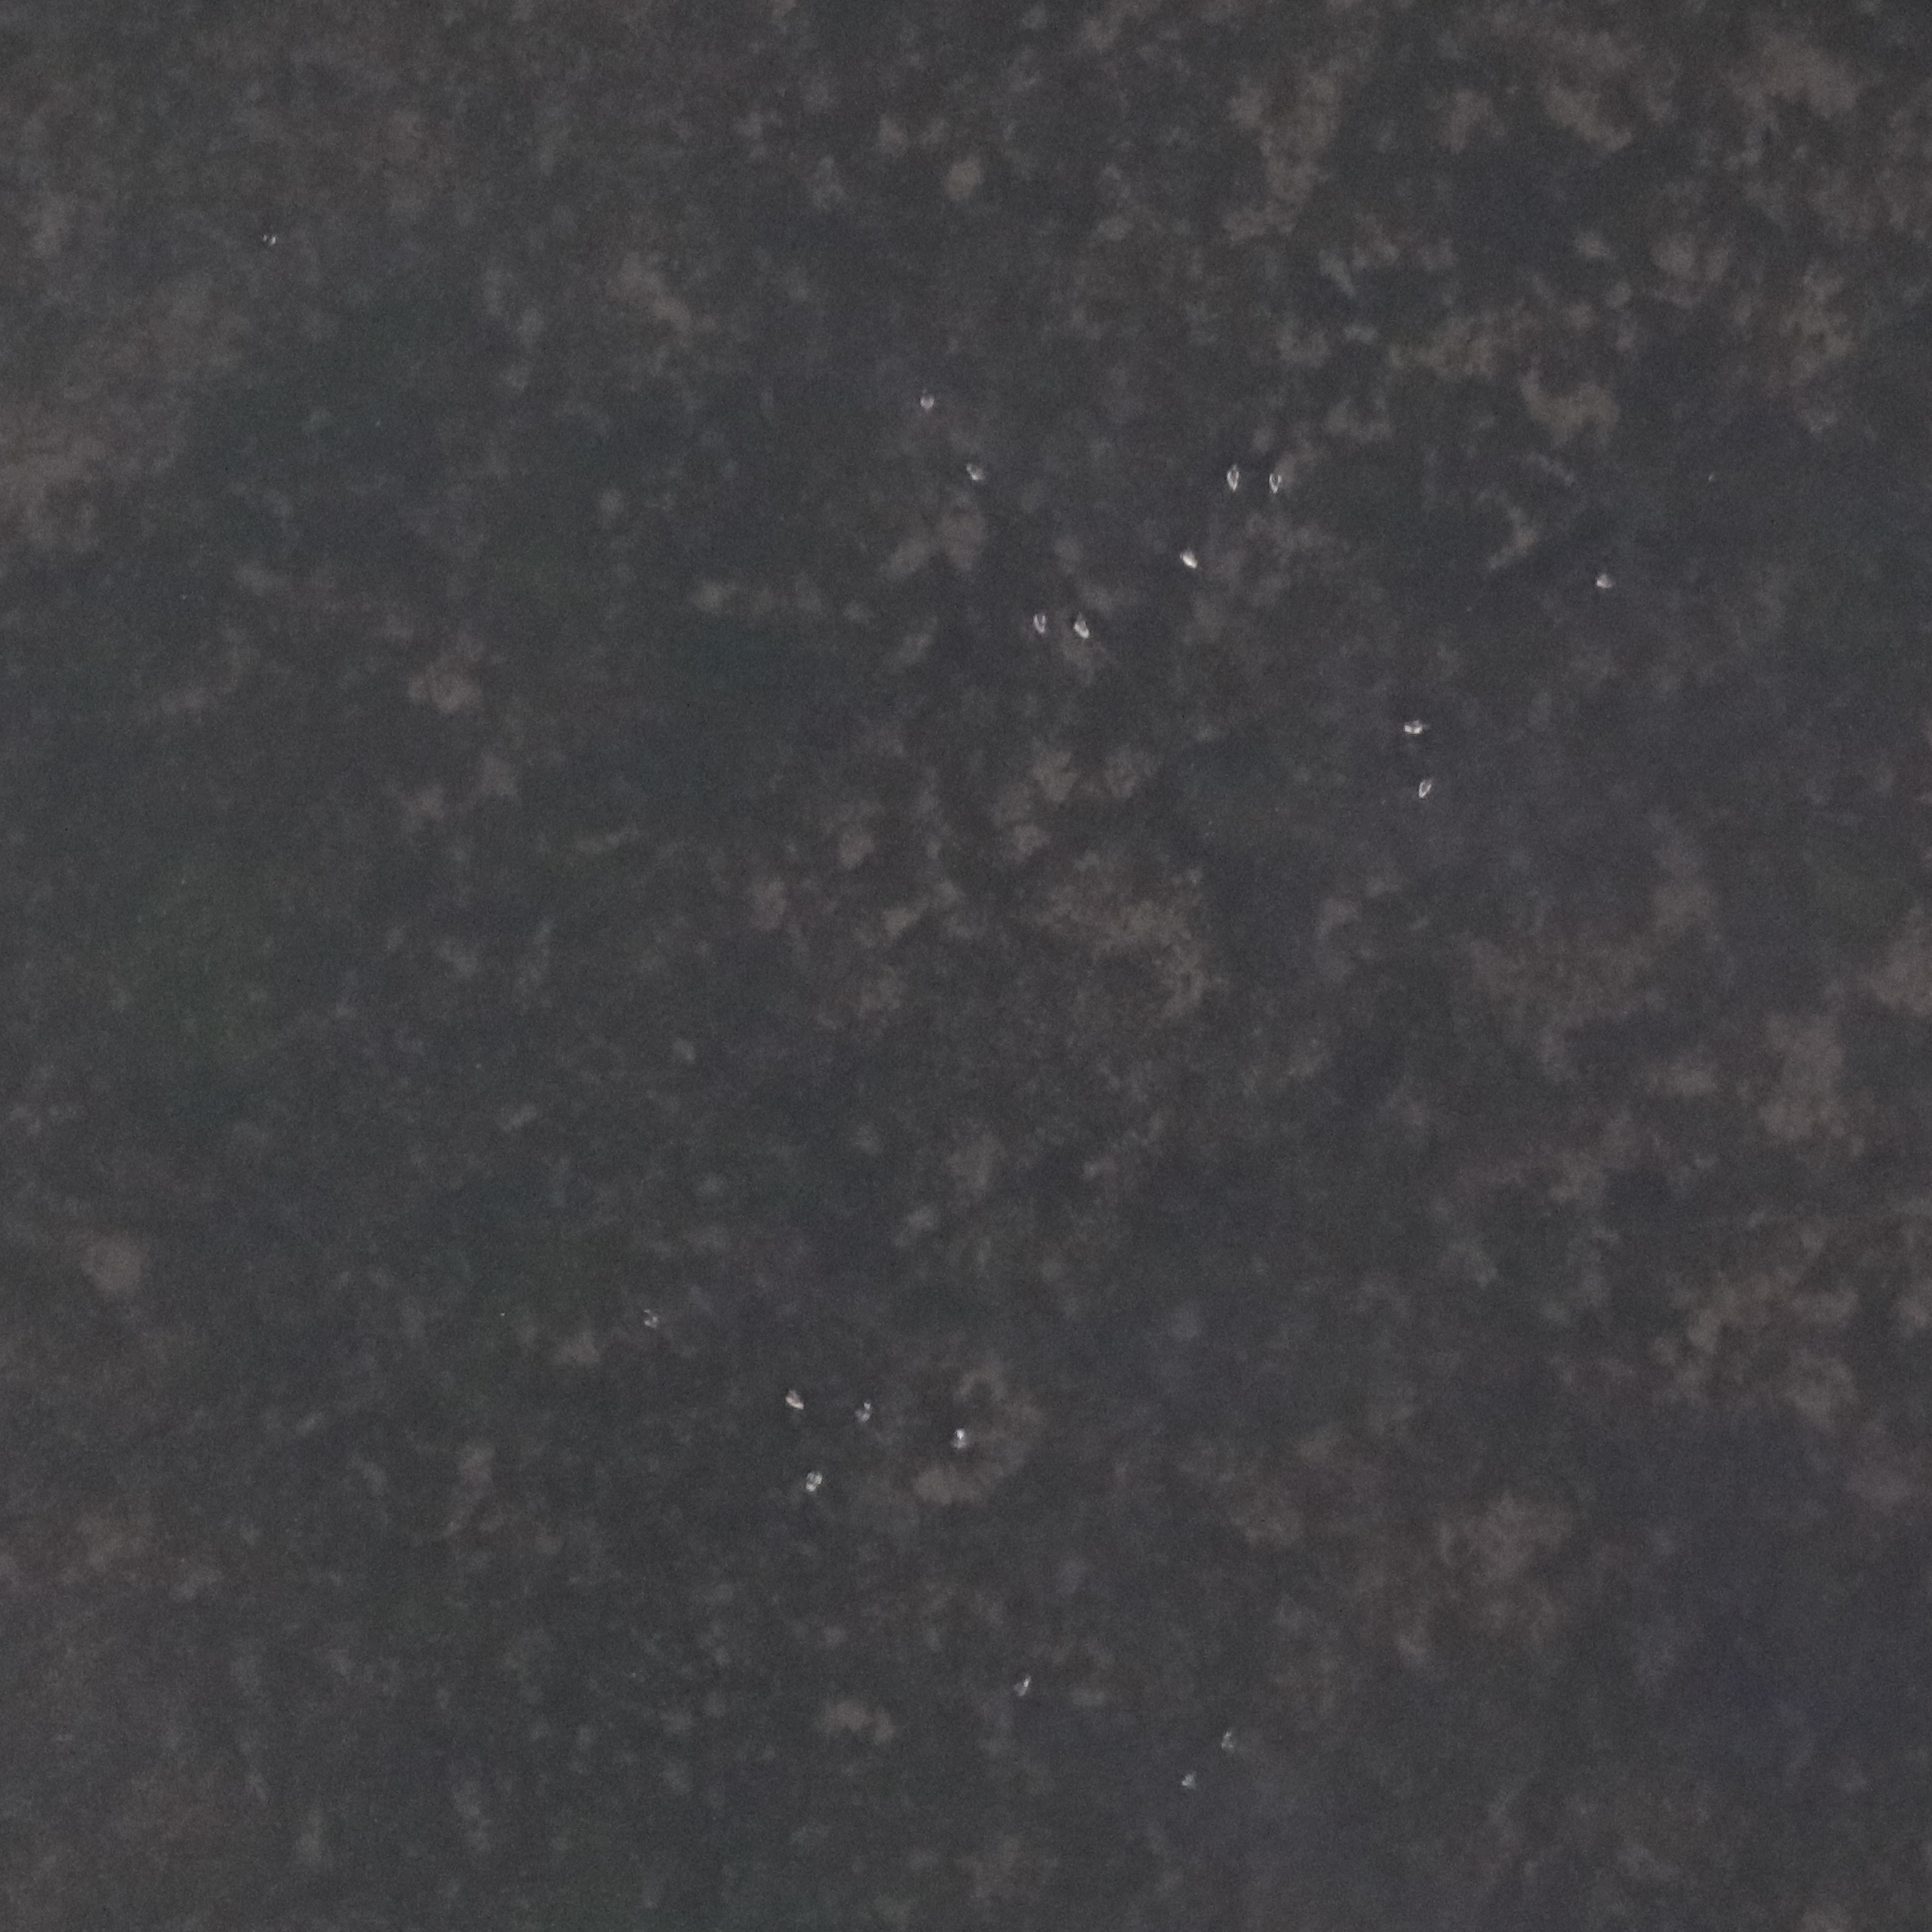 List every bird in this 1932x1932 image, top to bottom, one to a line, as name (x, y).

brant (269, 239)
brant (928, 401)
brant (974, 468)
brant (1231, 474)
brant (1275, 483)
brant (1189, 561)
brant (1611, 574)
brant (1038, 617)
brant (1081, 620)
brant (1414, 724)
brant (1425, 786)
brant (650, 1320)
brant (794, 1399)
brant (860, 1411)
brant (957, 1441)
brant (804, 1479)
brant (812, 1479)
brant (1021, 1683)
brant (1230, 1743)
brant (1192, 1786)